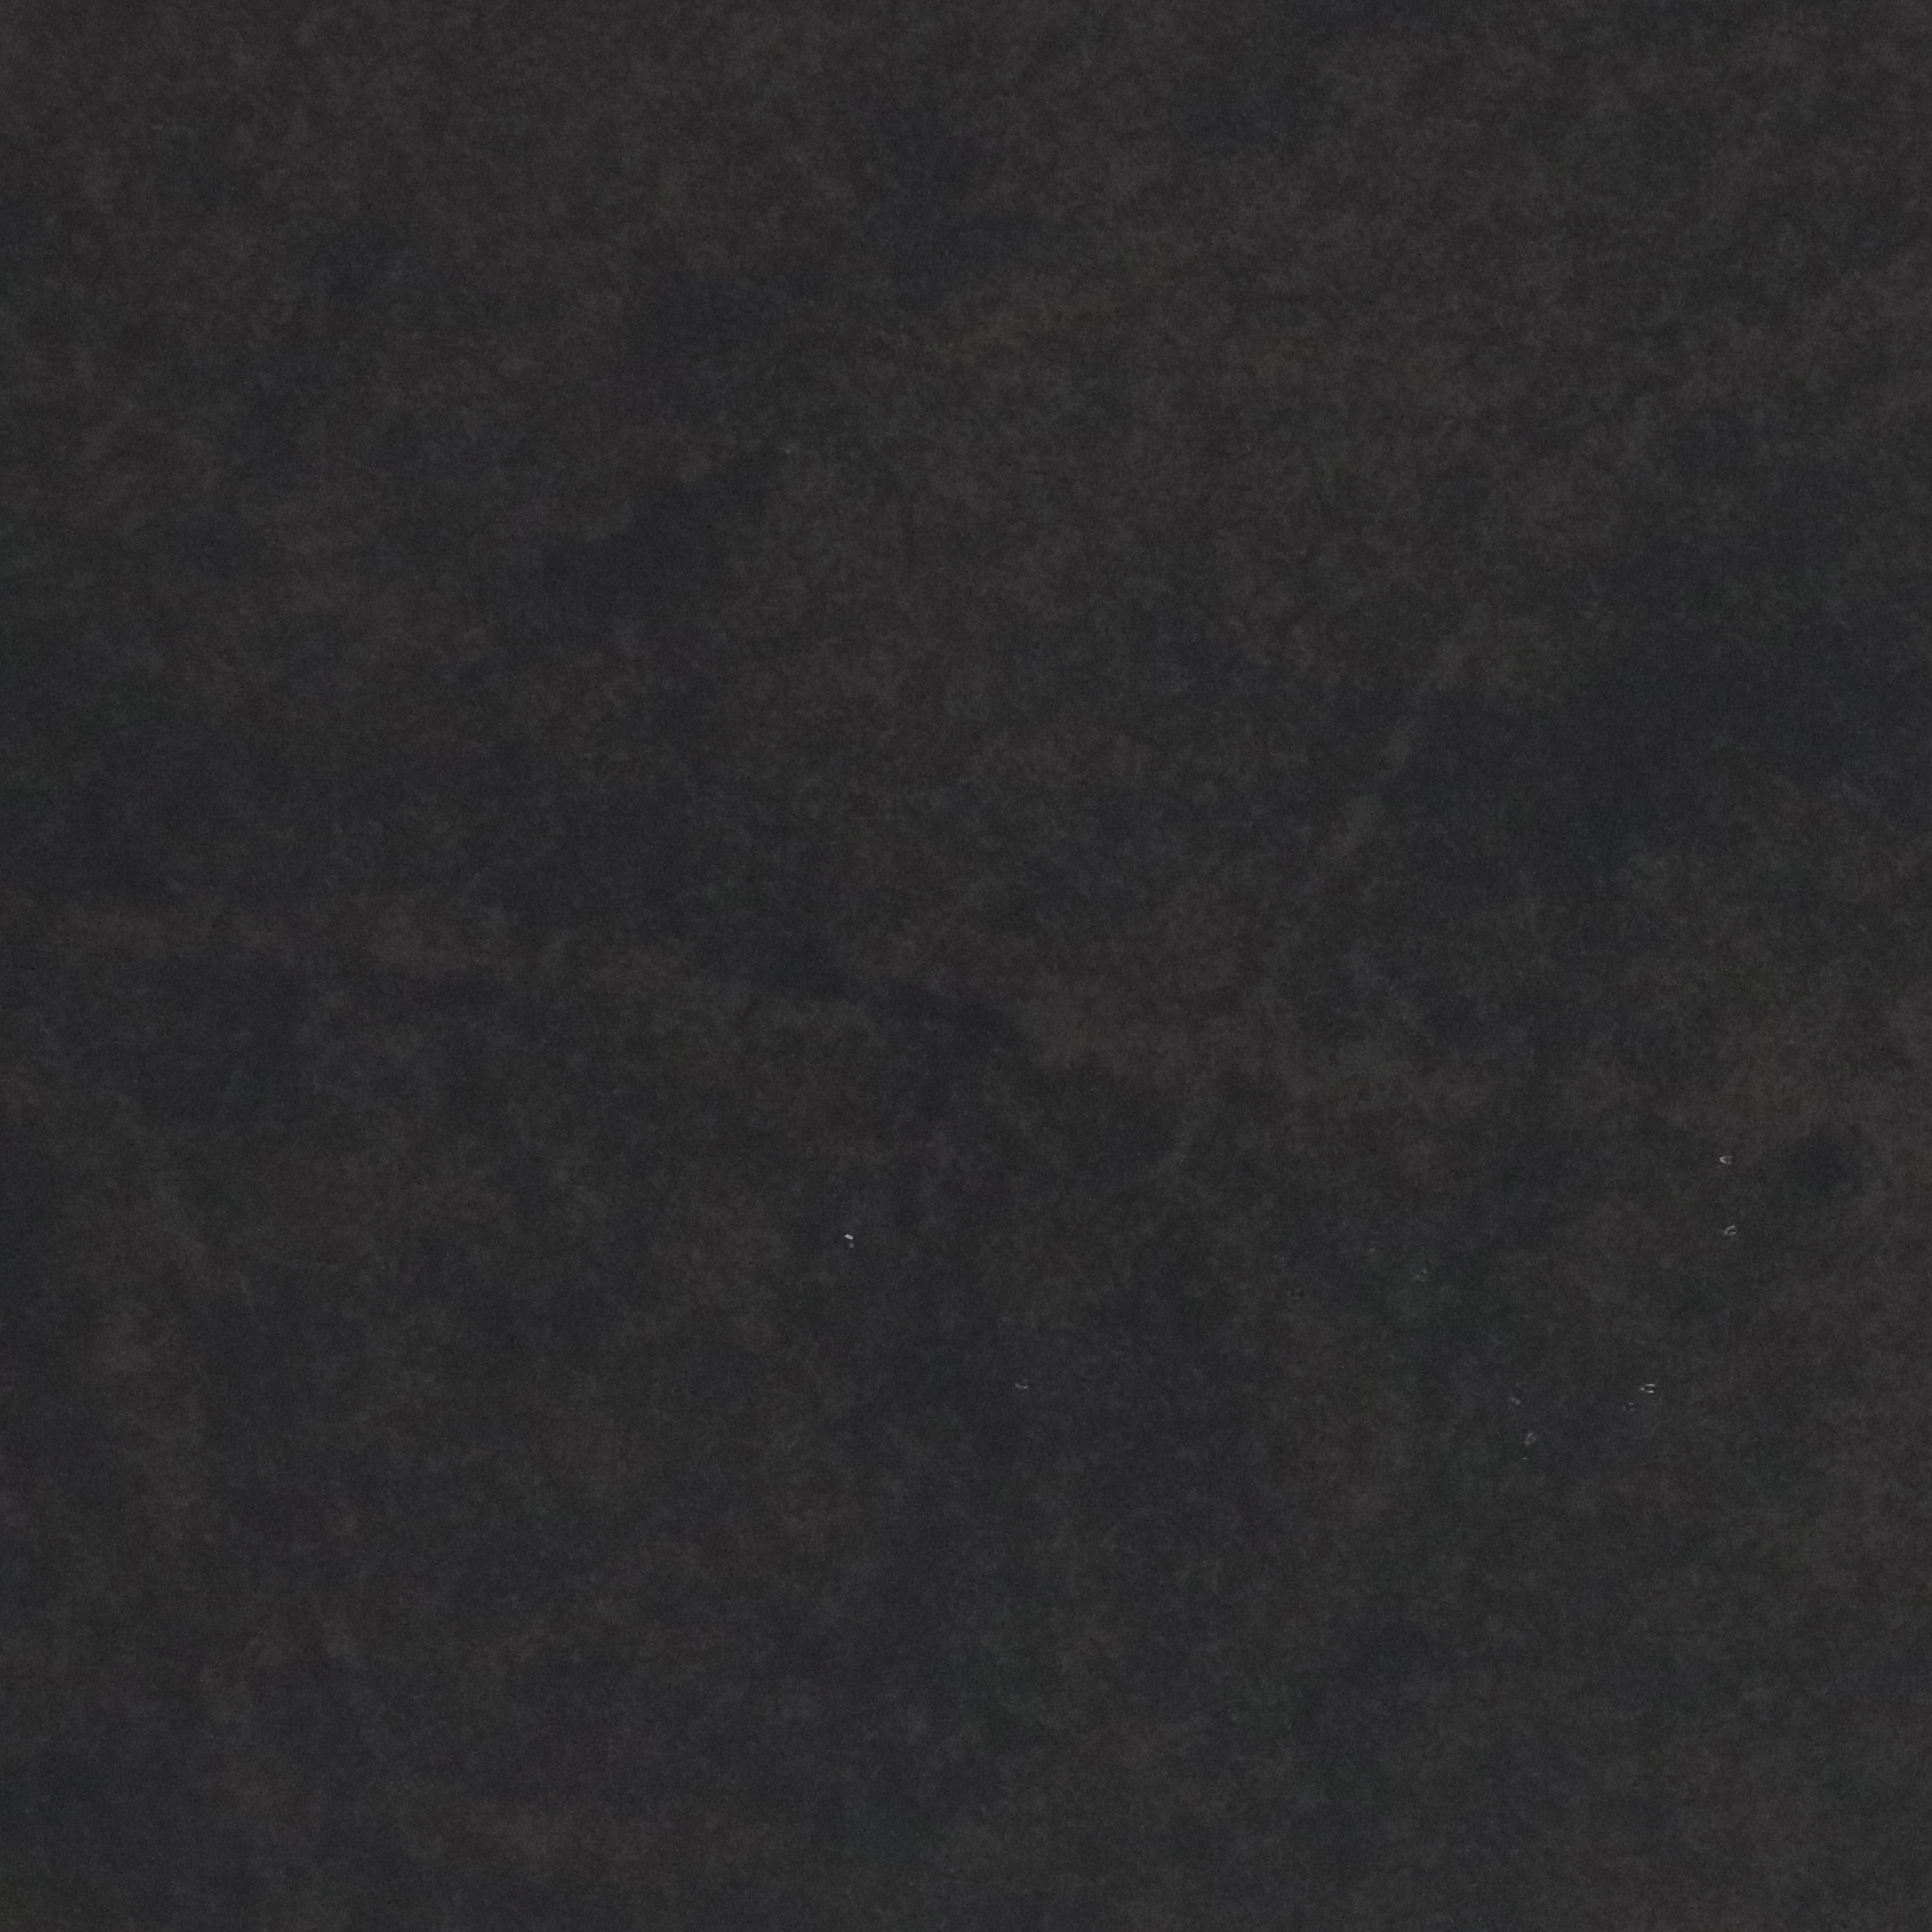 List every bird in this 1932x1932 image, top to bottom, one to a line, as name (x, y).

brant (1728, 1161)
brant (1729, 1231)
brant (849, 1240)
brant (1418, 1277)
brant (1296, 1294)
brant (1016, 1382)
brant (1644, 1388)
brant (1512, 1397)
brant (1628, 1402)
brant (1526, 1430)